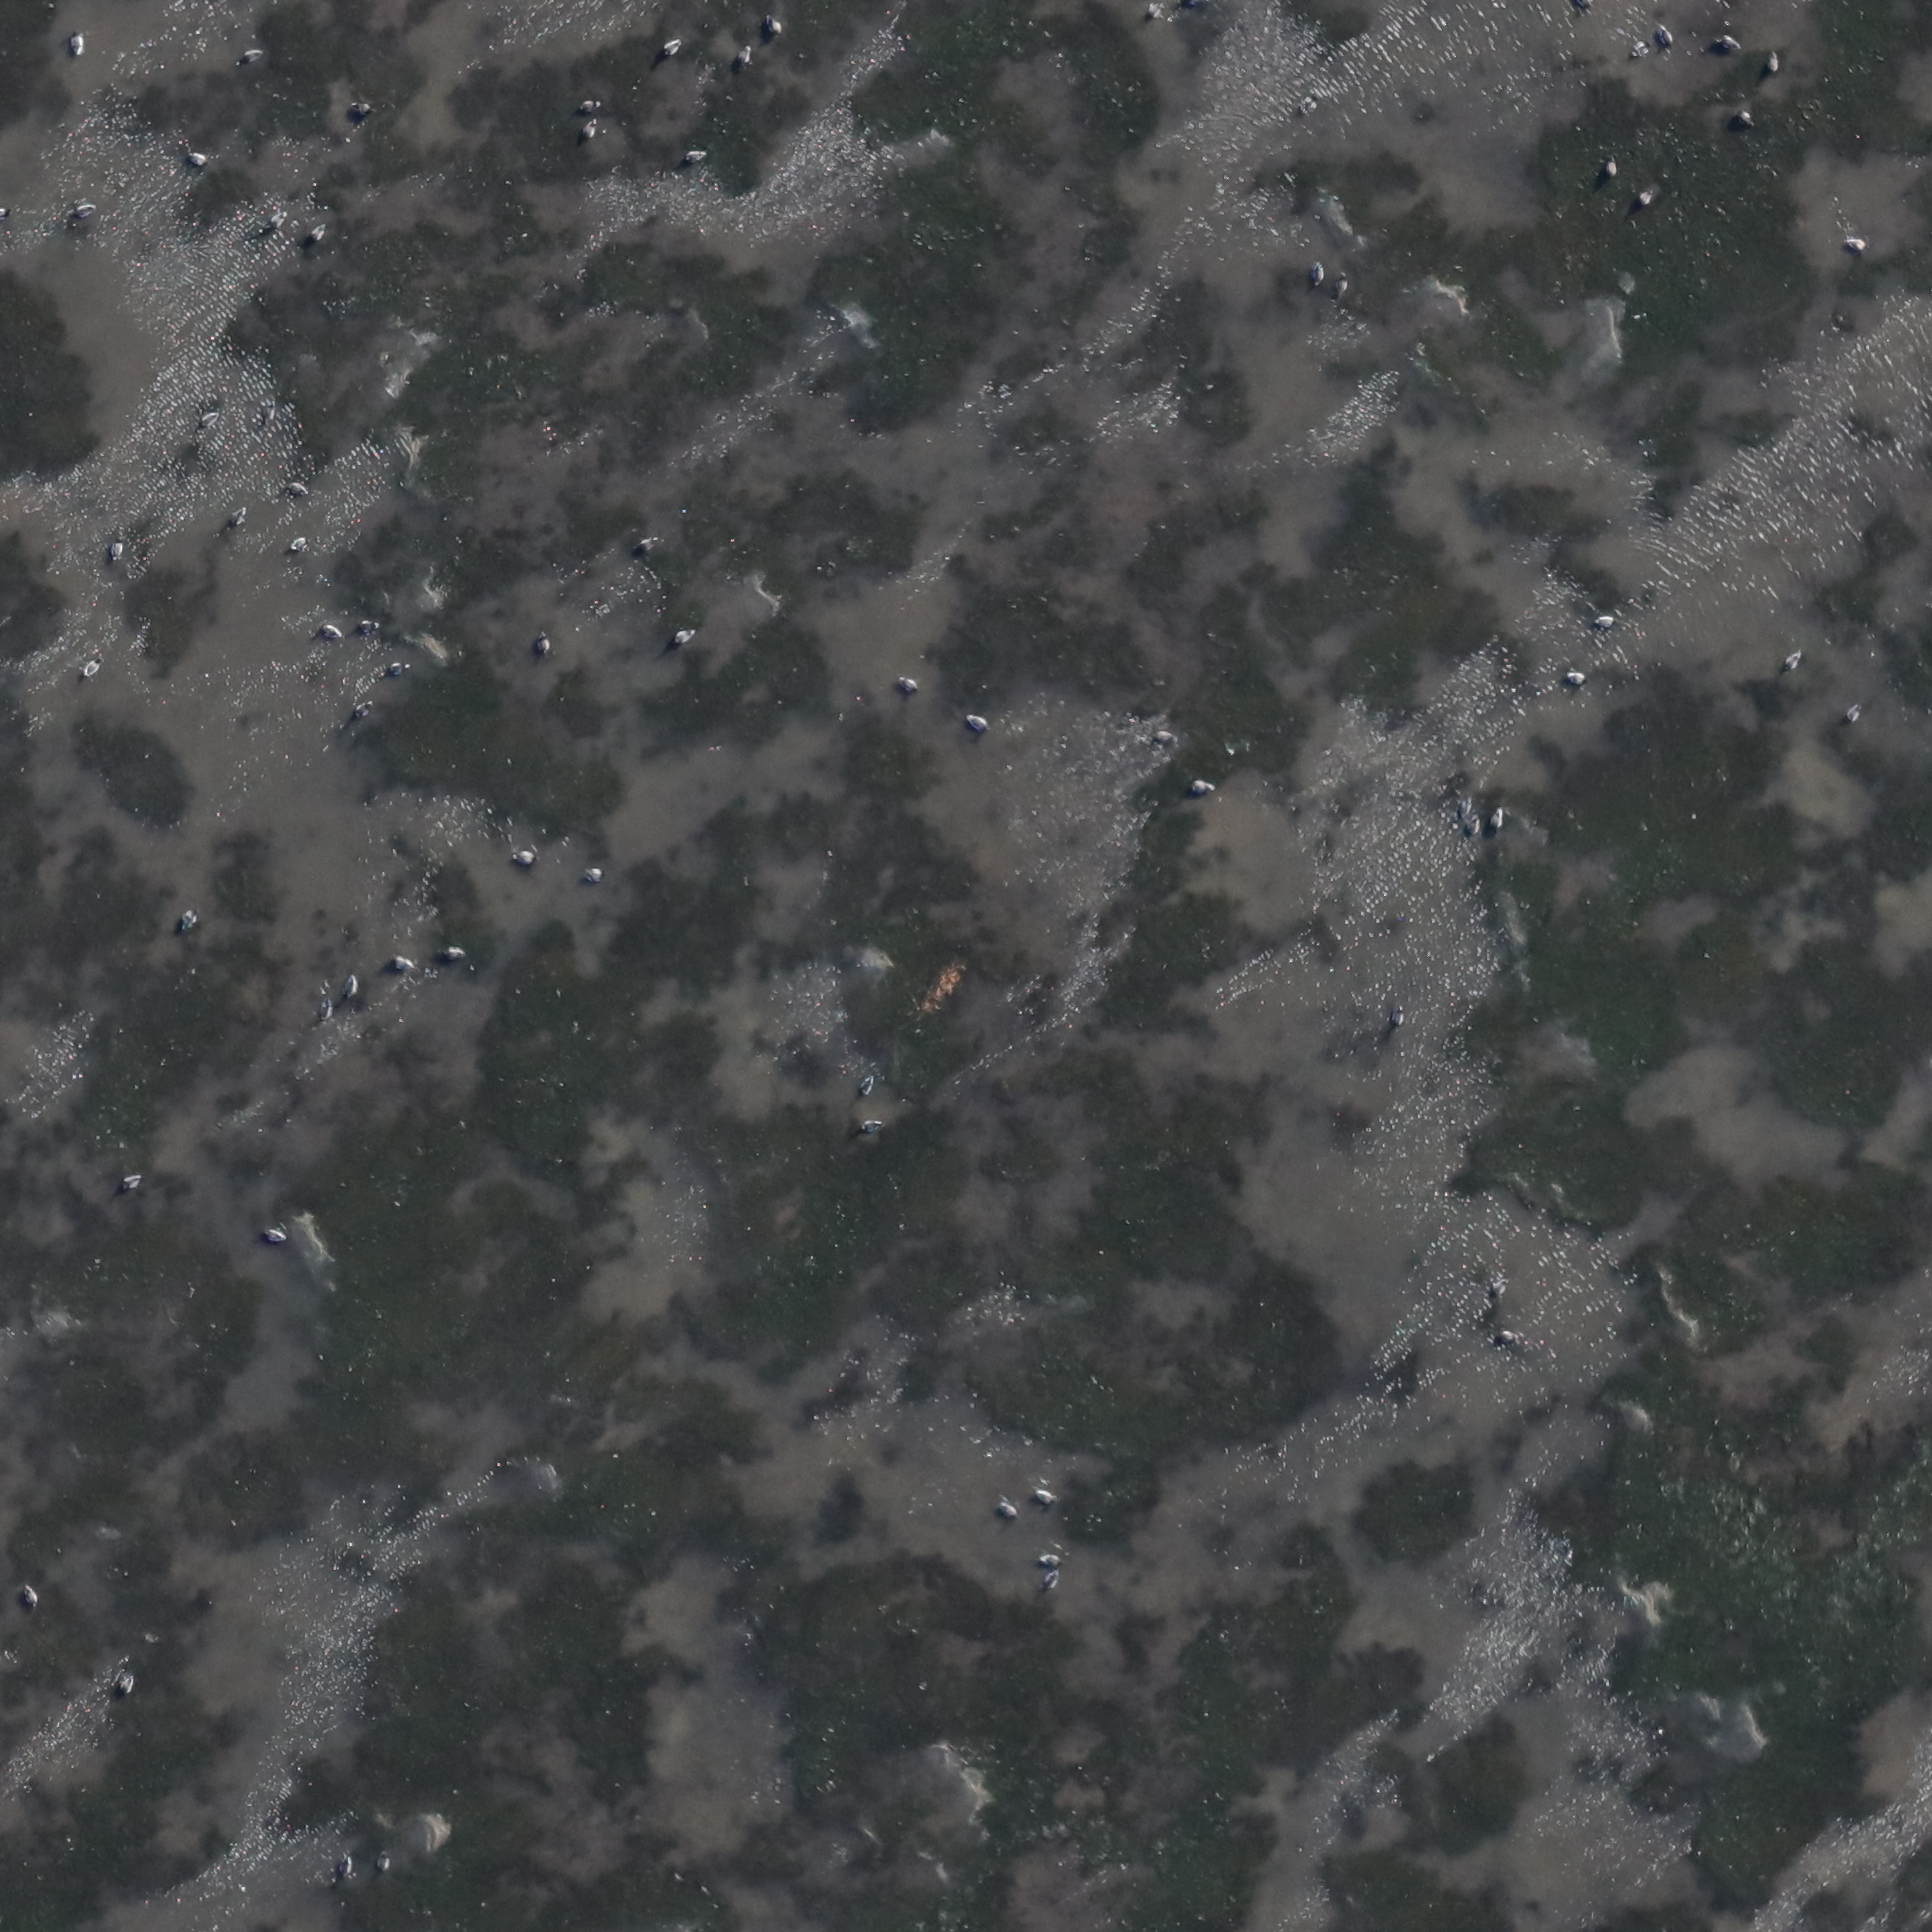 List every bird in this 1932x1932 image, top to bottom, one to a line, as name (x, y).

brant (1156, 9)
brant (773, 26)
brant (1666, 38)
brant (77, 43)
brant (1729, 43)
brant (671, 48)
brant (1642, 51)
brant (743, 55)
brant (253, 57)
brant (1773, 63)
brant (1307, 102)
brant (589, 106)
brant (364, 108)
brant (1745, 118)
brant (589, 130)
brant (694, 156)
brant (197, 158)
Canada goose (1608, 169)
Canada goose (1646, 200)
brant (85, 210)
brant (277, 217)
brant (317, 231)
brant (1858, 244)
brant (1317, 273)
brant (1340, 283)
brant (270, 411)
brant (210, 420)
brant (301, 489)
brant (236, 516)
brant (298, 541)
brant (648, 544)
brant (116, 549)
brant (1607, 621)
brant (368, 626)
brant (331, 631)
brant (683, 636)
brant (543, 645)
brant (1791, 662)
brant (92, 666)
brant (399, 669)
brant (1576, 678)
brant (908, 685)
brant (362, 709)
brant (1853, 714)
brant (978, 724)
brant (1165, 736)
brant (1201, 787)
brant (1462, 808)
brant (1496, 820)
brant (1476, 827)
brant (527, 855)
brant (594, 875)
brant (187, 920)
brant (455, 954)
brant (404, 963)
brant (348, 989)
brant (328, 1009)
brant (1397, 1017)
brant (867, 1085)
brant (871, 1126)
brant (128, 1184)
brant (274, 1235)
brant (1499, 1288)
brant (1510, 1338)
brant (1043, 1496)
brant (1009, 1510)
brant (1052, 1560)
brant (1050, 1581)
brant (30, 1598)
brant (127, 1687)
brant (382, 1863)
brant (347, 1868)